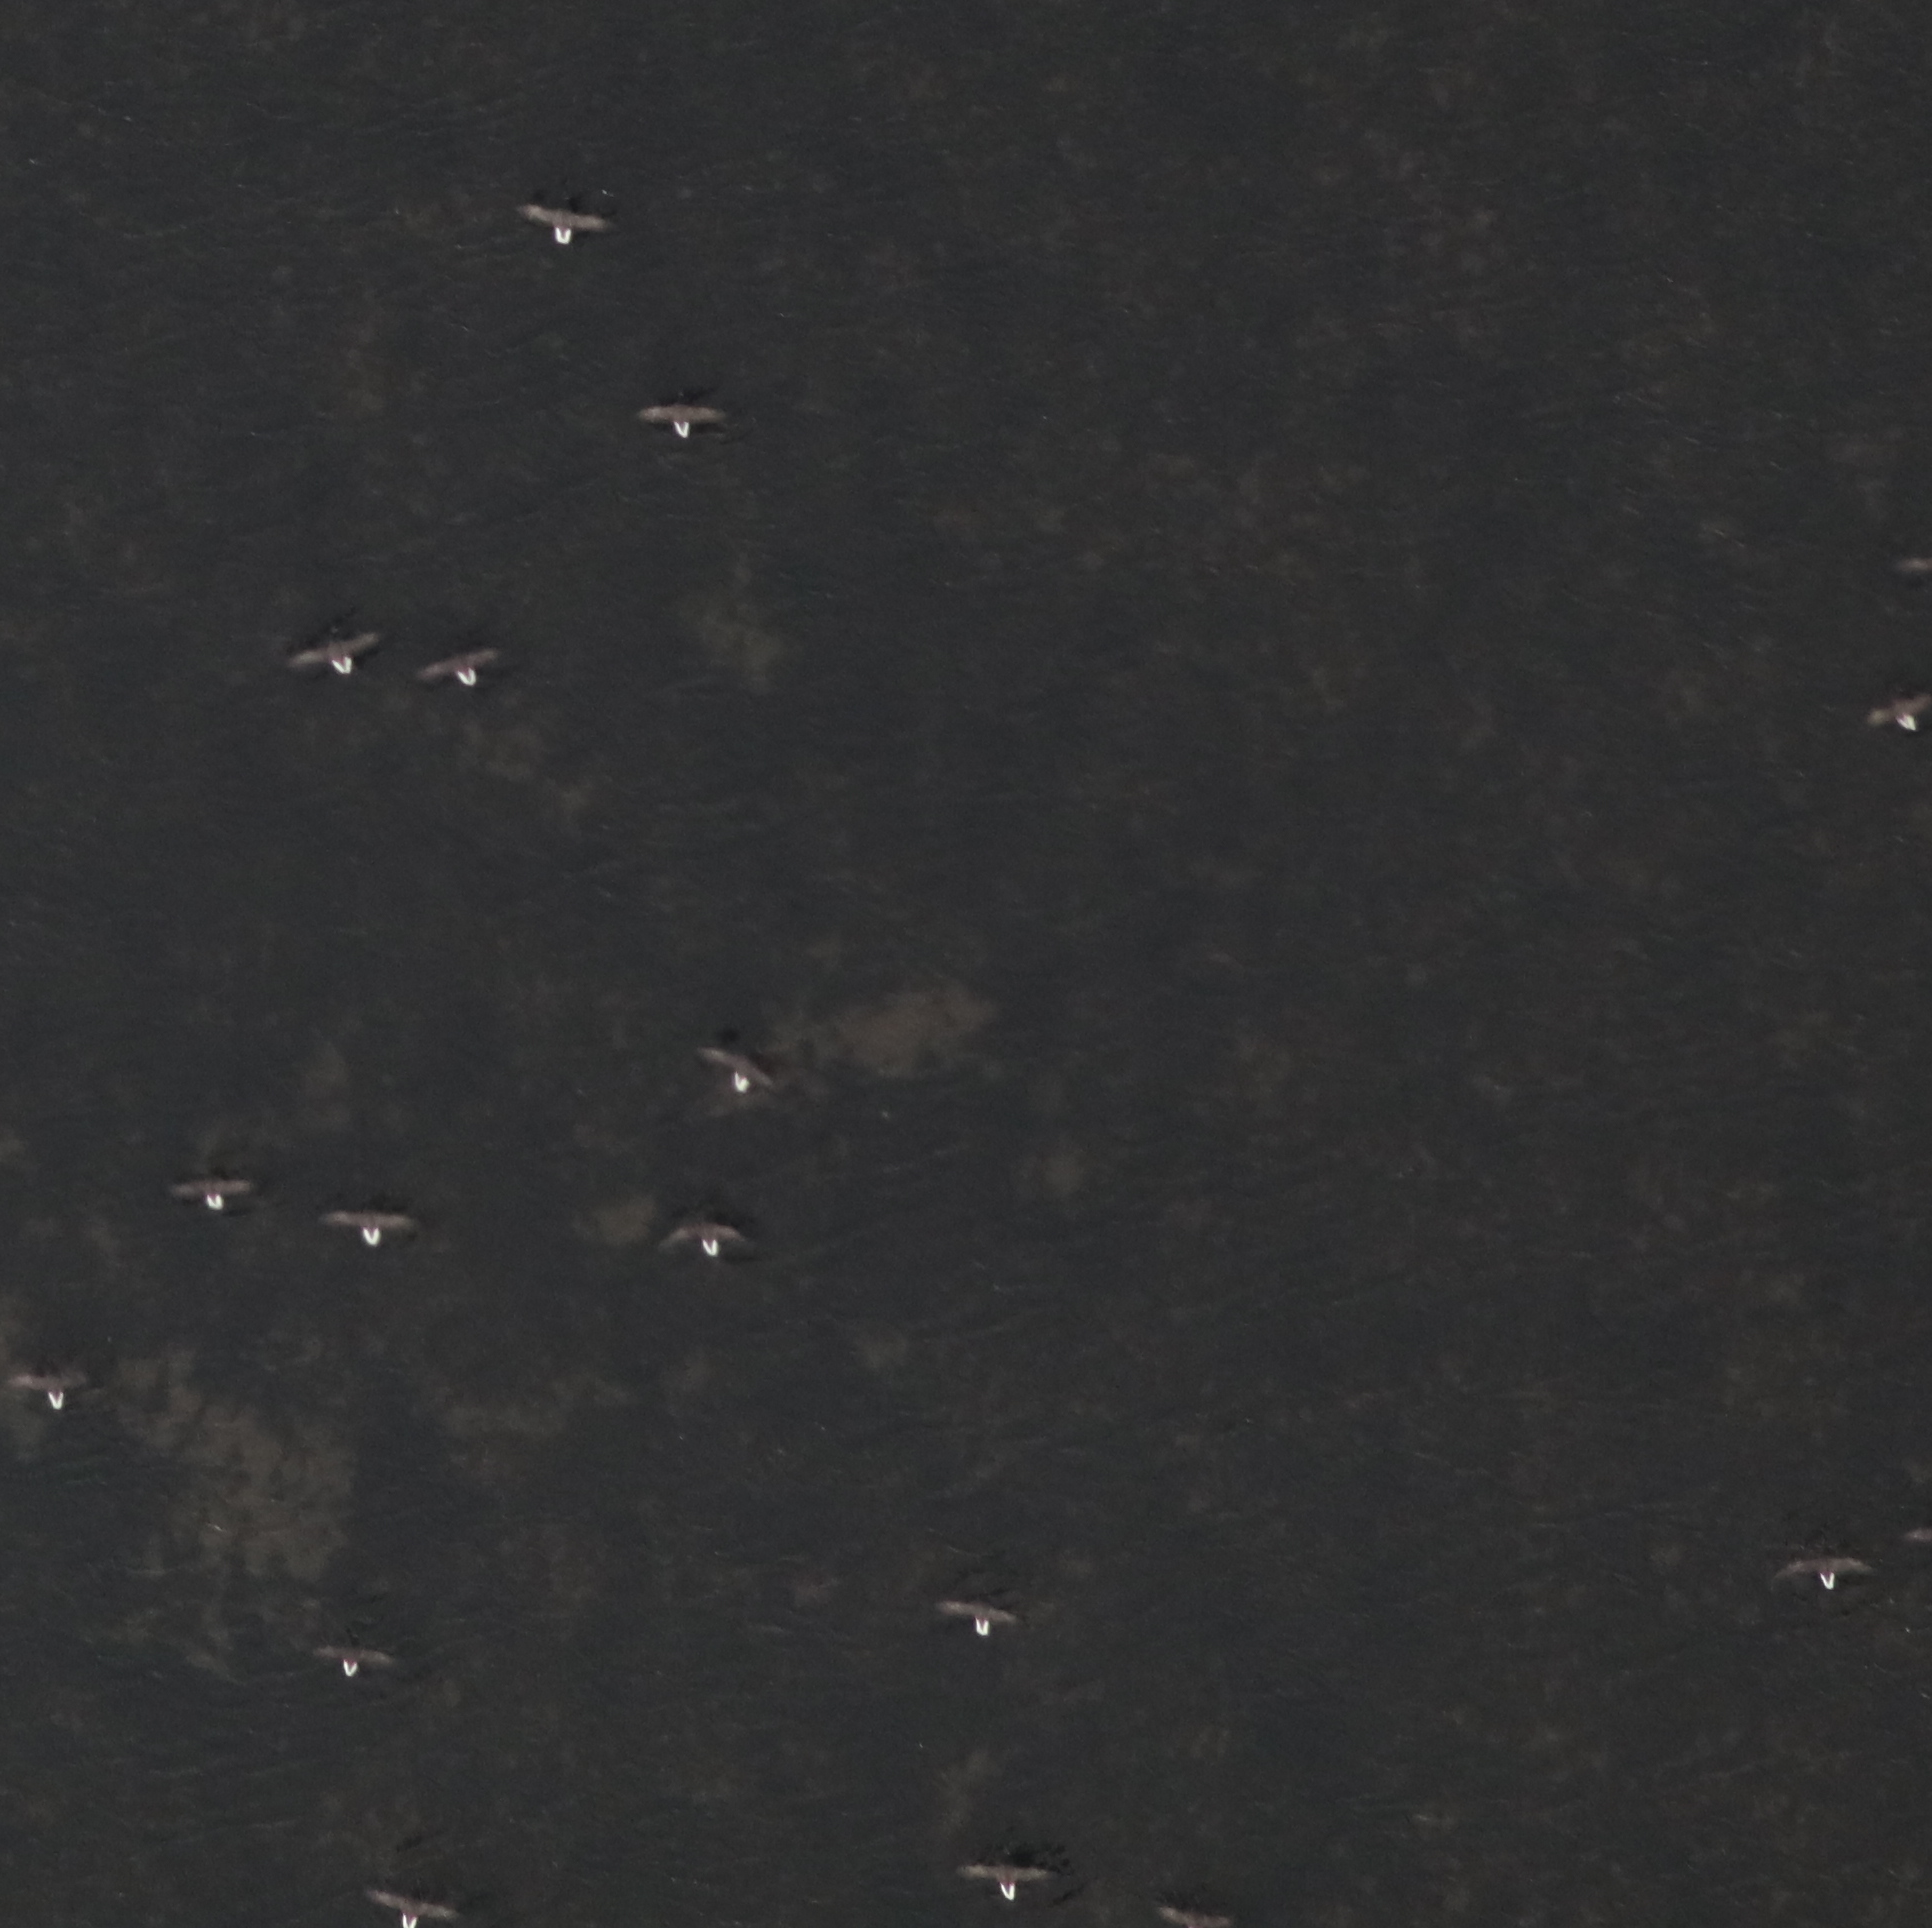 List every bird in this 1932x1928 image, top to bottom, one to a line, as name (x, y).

brant (560, 219)
brant (687, 418)
brant (338, 650)
brant (454, 669)
brant (1905, 712)
brant (741, 1067)
brant (211, 1184)
brant (373, 1222)
brant (719, 1238)
brant (53, 1387)
brant (1833, 1570)
brant (988, 1616)
brant (350, 1656)
brant (1004, 1877)
brant (410, 1909)
brant (1191, 1918)